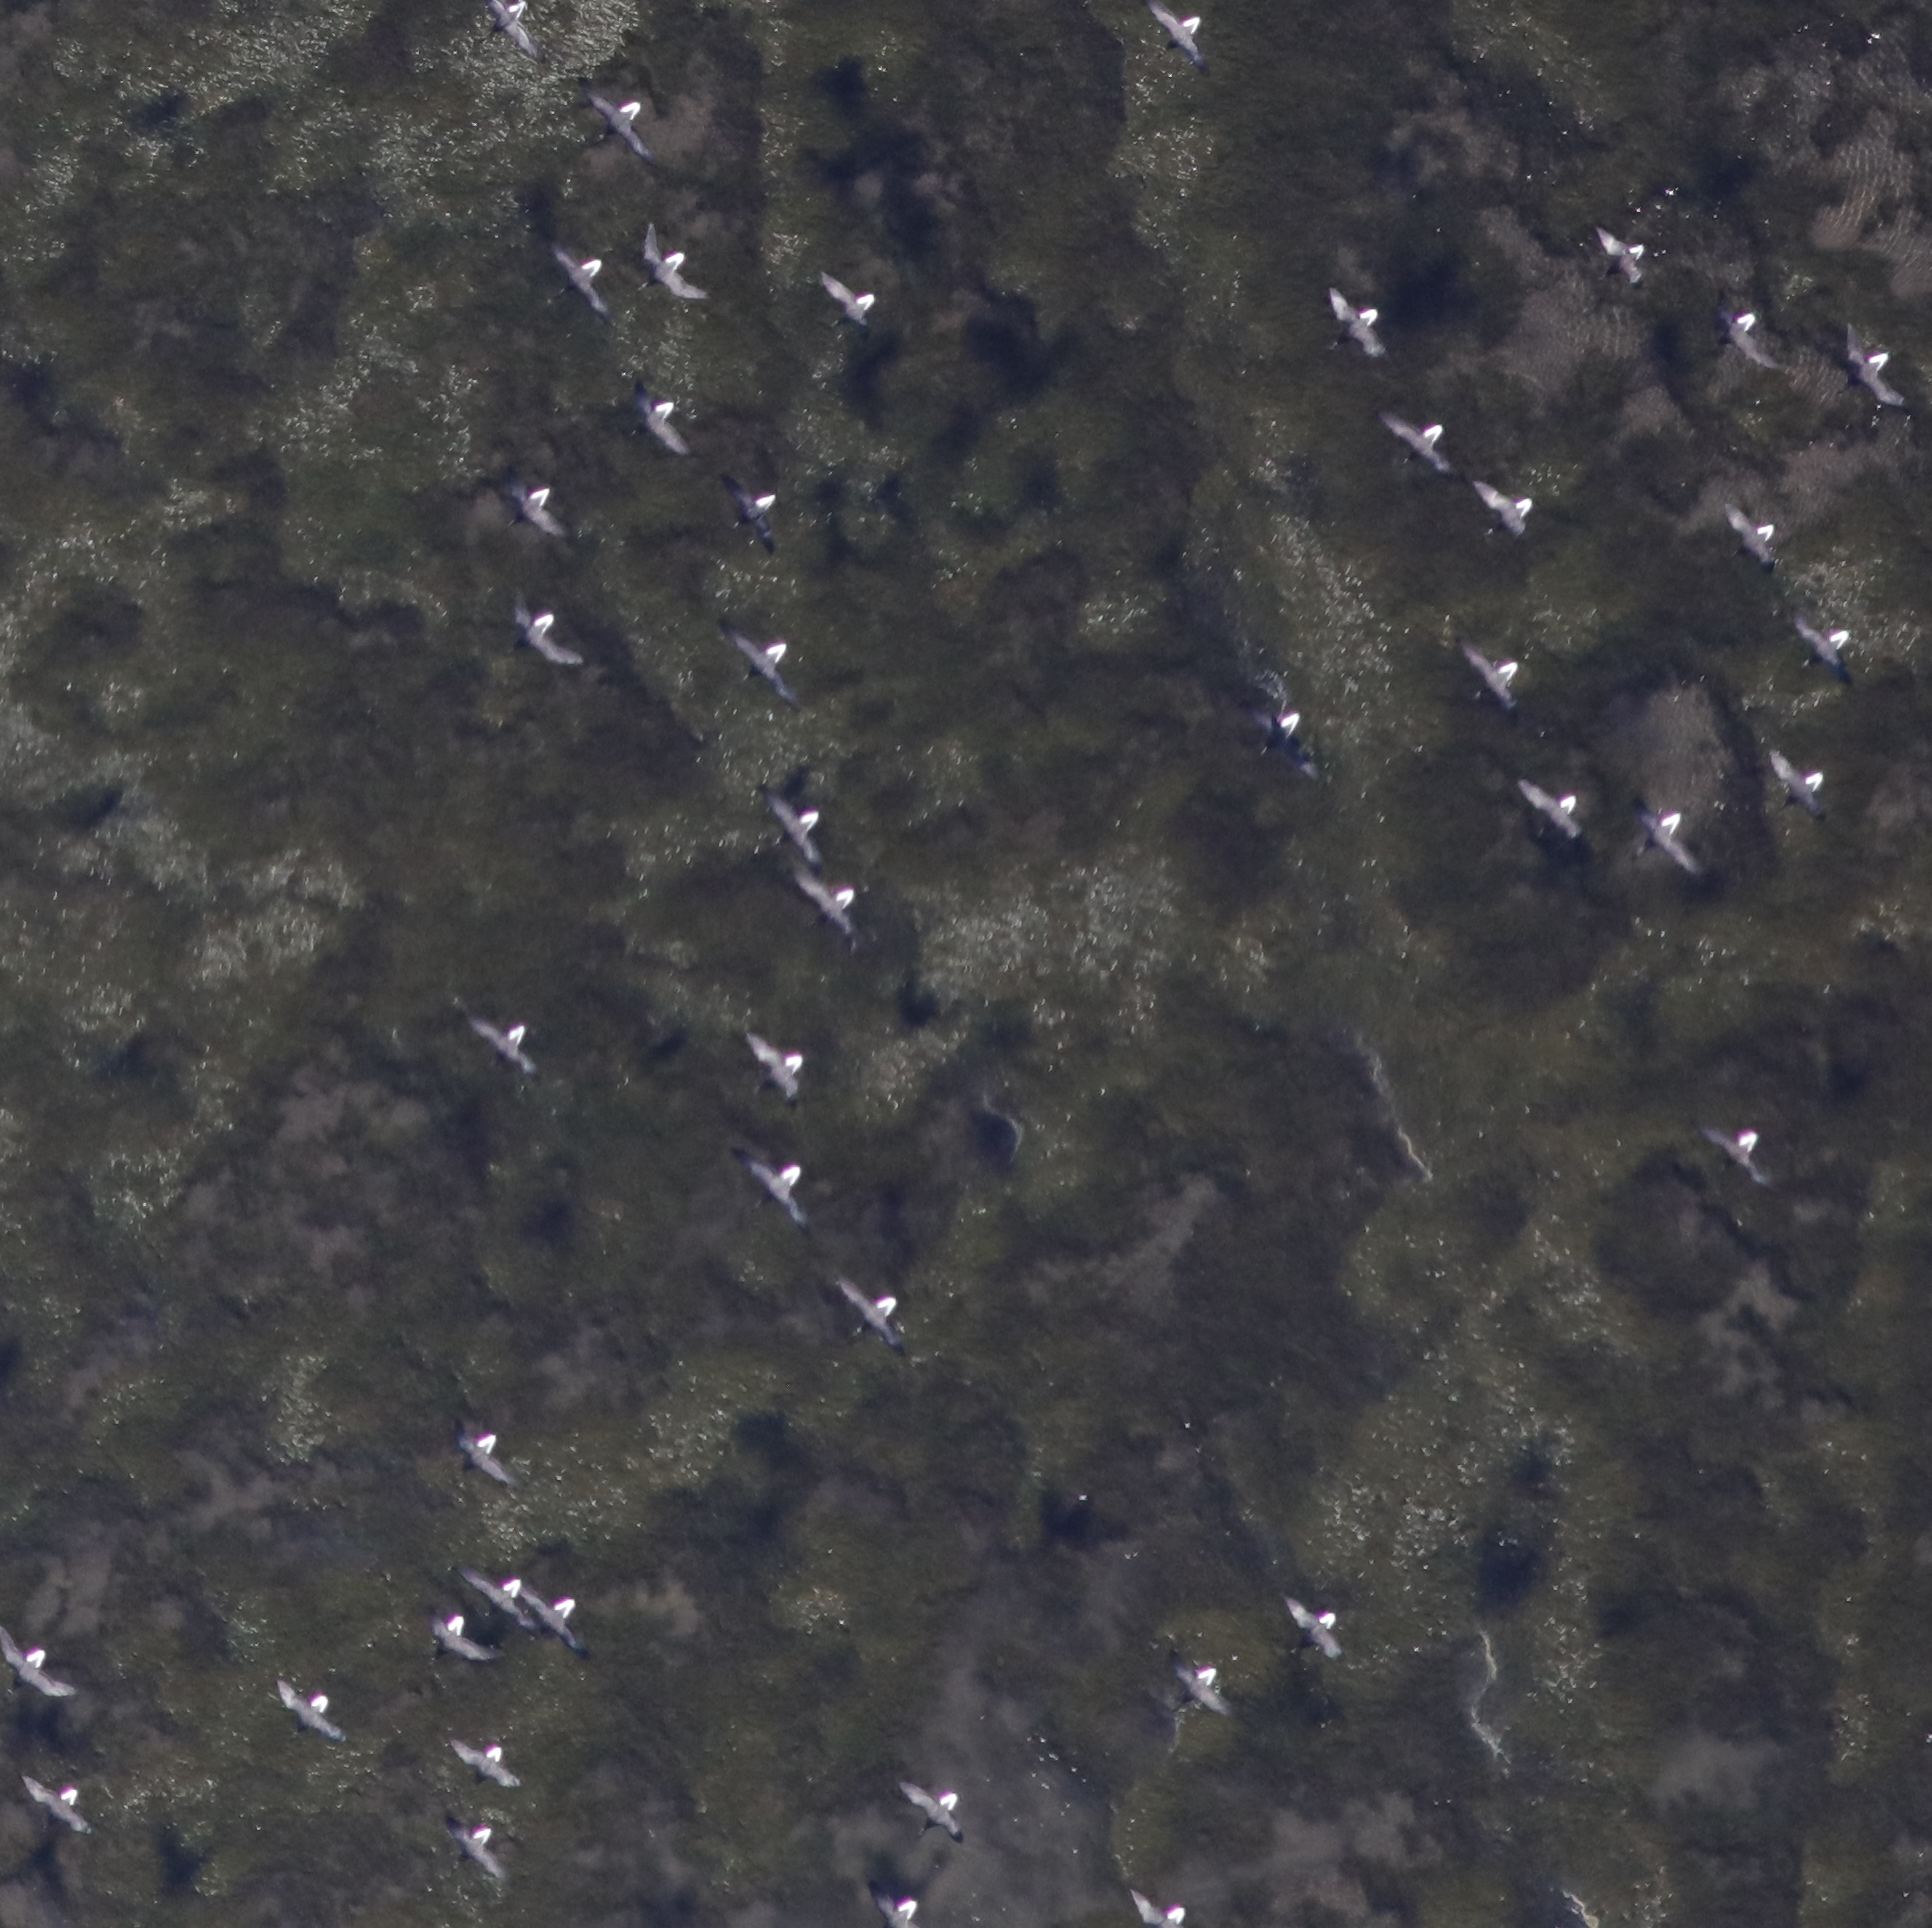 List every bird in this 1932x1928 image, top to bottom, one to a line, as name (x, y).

brant (502, 18)
brant (1187, 32)
brant (618, 124)
brant (1623, 256)
brant (673, 261)
brant (577, 287)
brant (857, 308)
brant (1740, 329)
brant (1353, 330)
brant (1872, 371)
brant (679, 412)
brant (1420, 447)
brant (533, 497)
brant (755, 515)
brant (1490, 516)
brant (1748, 540)
brant (547, 637)
brant (1833, 650)
brant (765, 664)
brant (1492, 676)
brant (1287, 735)
brant (1798, 781)
brant (1558, 807)
brant (796, 824)
brant (1669, 841)
brant (835, 899)
brant (507, 1057)
brant (777, 1075)
brant (1736, 1149)
brant (775, 1185)
brant (878, 1314)
brant (481, 1458)
brant (499, 1596)
brant (563, 1621)
brant (1330, 1627)
brant (451, 1638)
brant (29, 1671)
brant (1211, 1695)
brant (314, 1713)
brant (486, 1764)
brant (59, 1805)
brant (940, 1817)
brant (474, 1840)
brant (897, 1913)